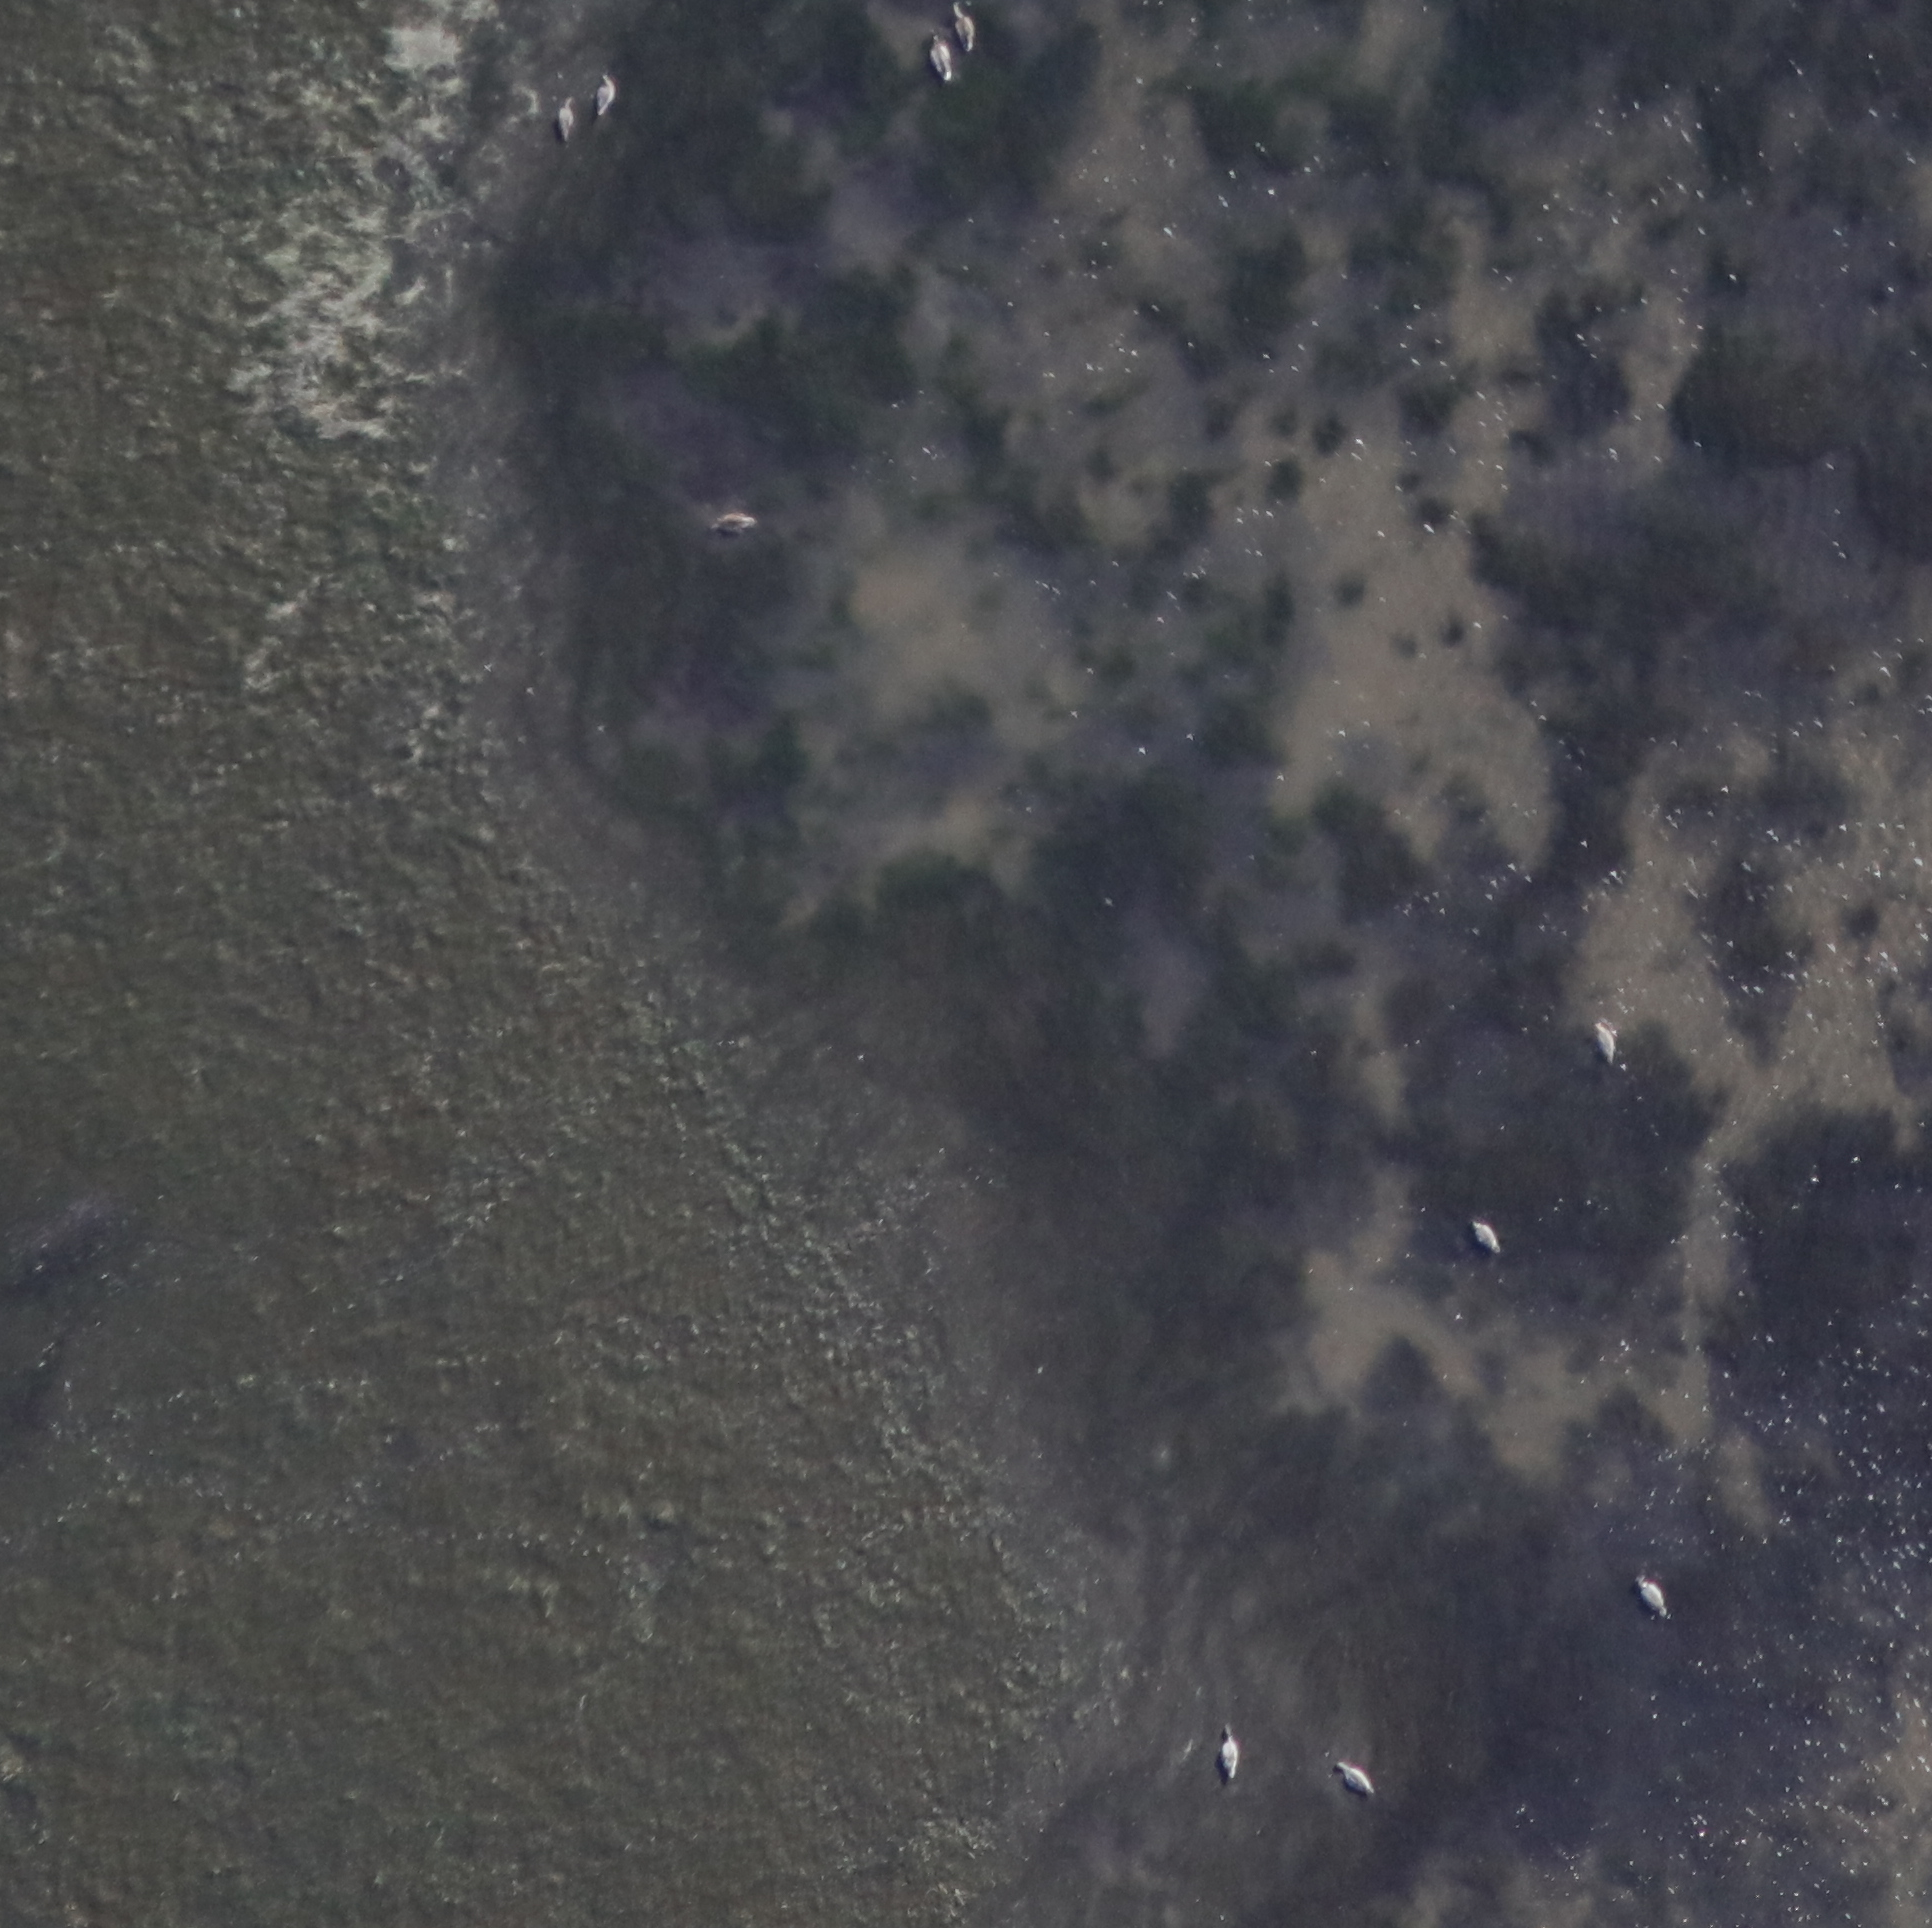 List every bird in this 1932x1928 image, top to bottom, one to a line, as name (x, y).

other bird (959, 24)
other bird (941, 58)
other bird (603, 88)
other bird (565, 120)
other bird (735, 524)
other bird (1603, 1046)
other bird (1486, 1241)
other bird (1657, 1594)
other bird (1223, 1752)
other bird (1356, 1778)